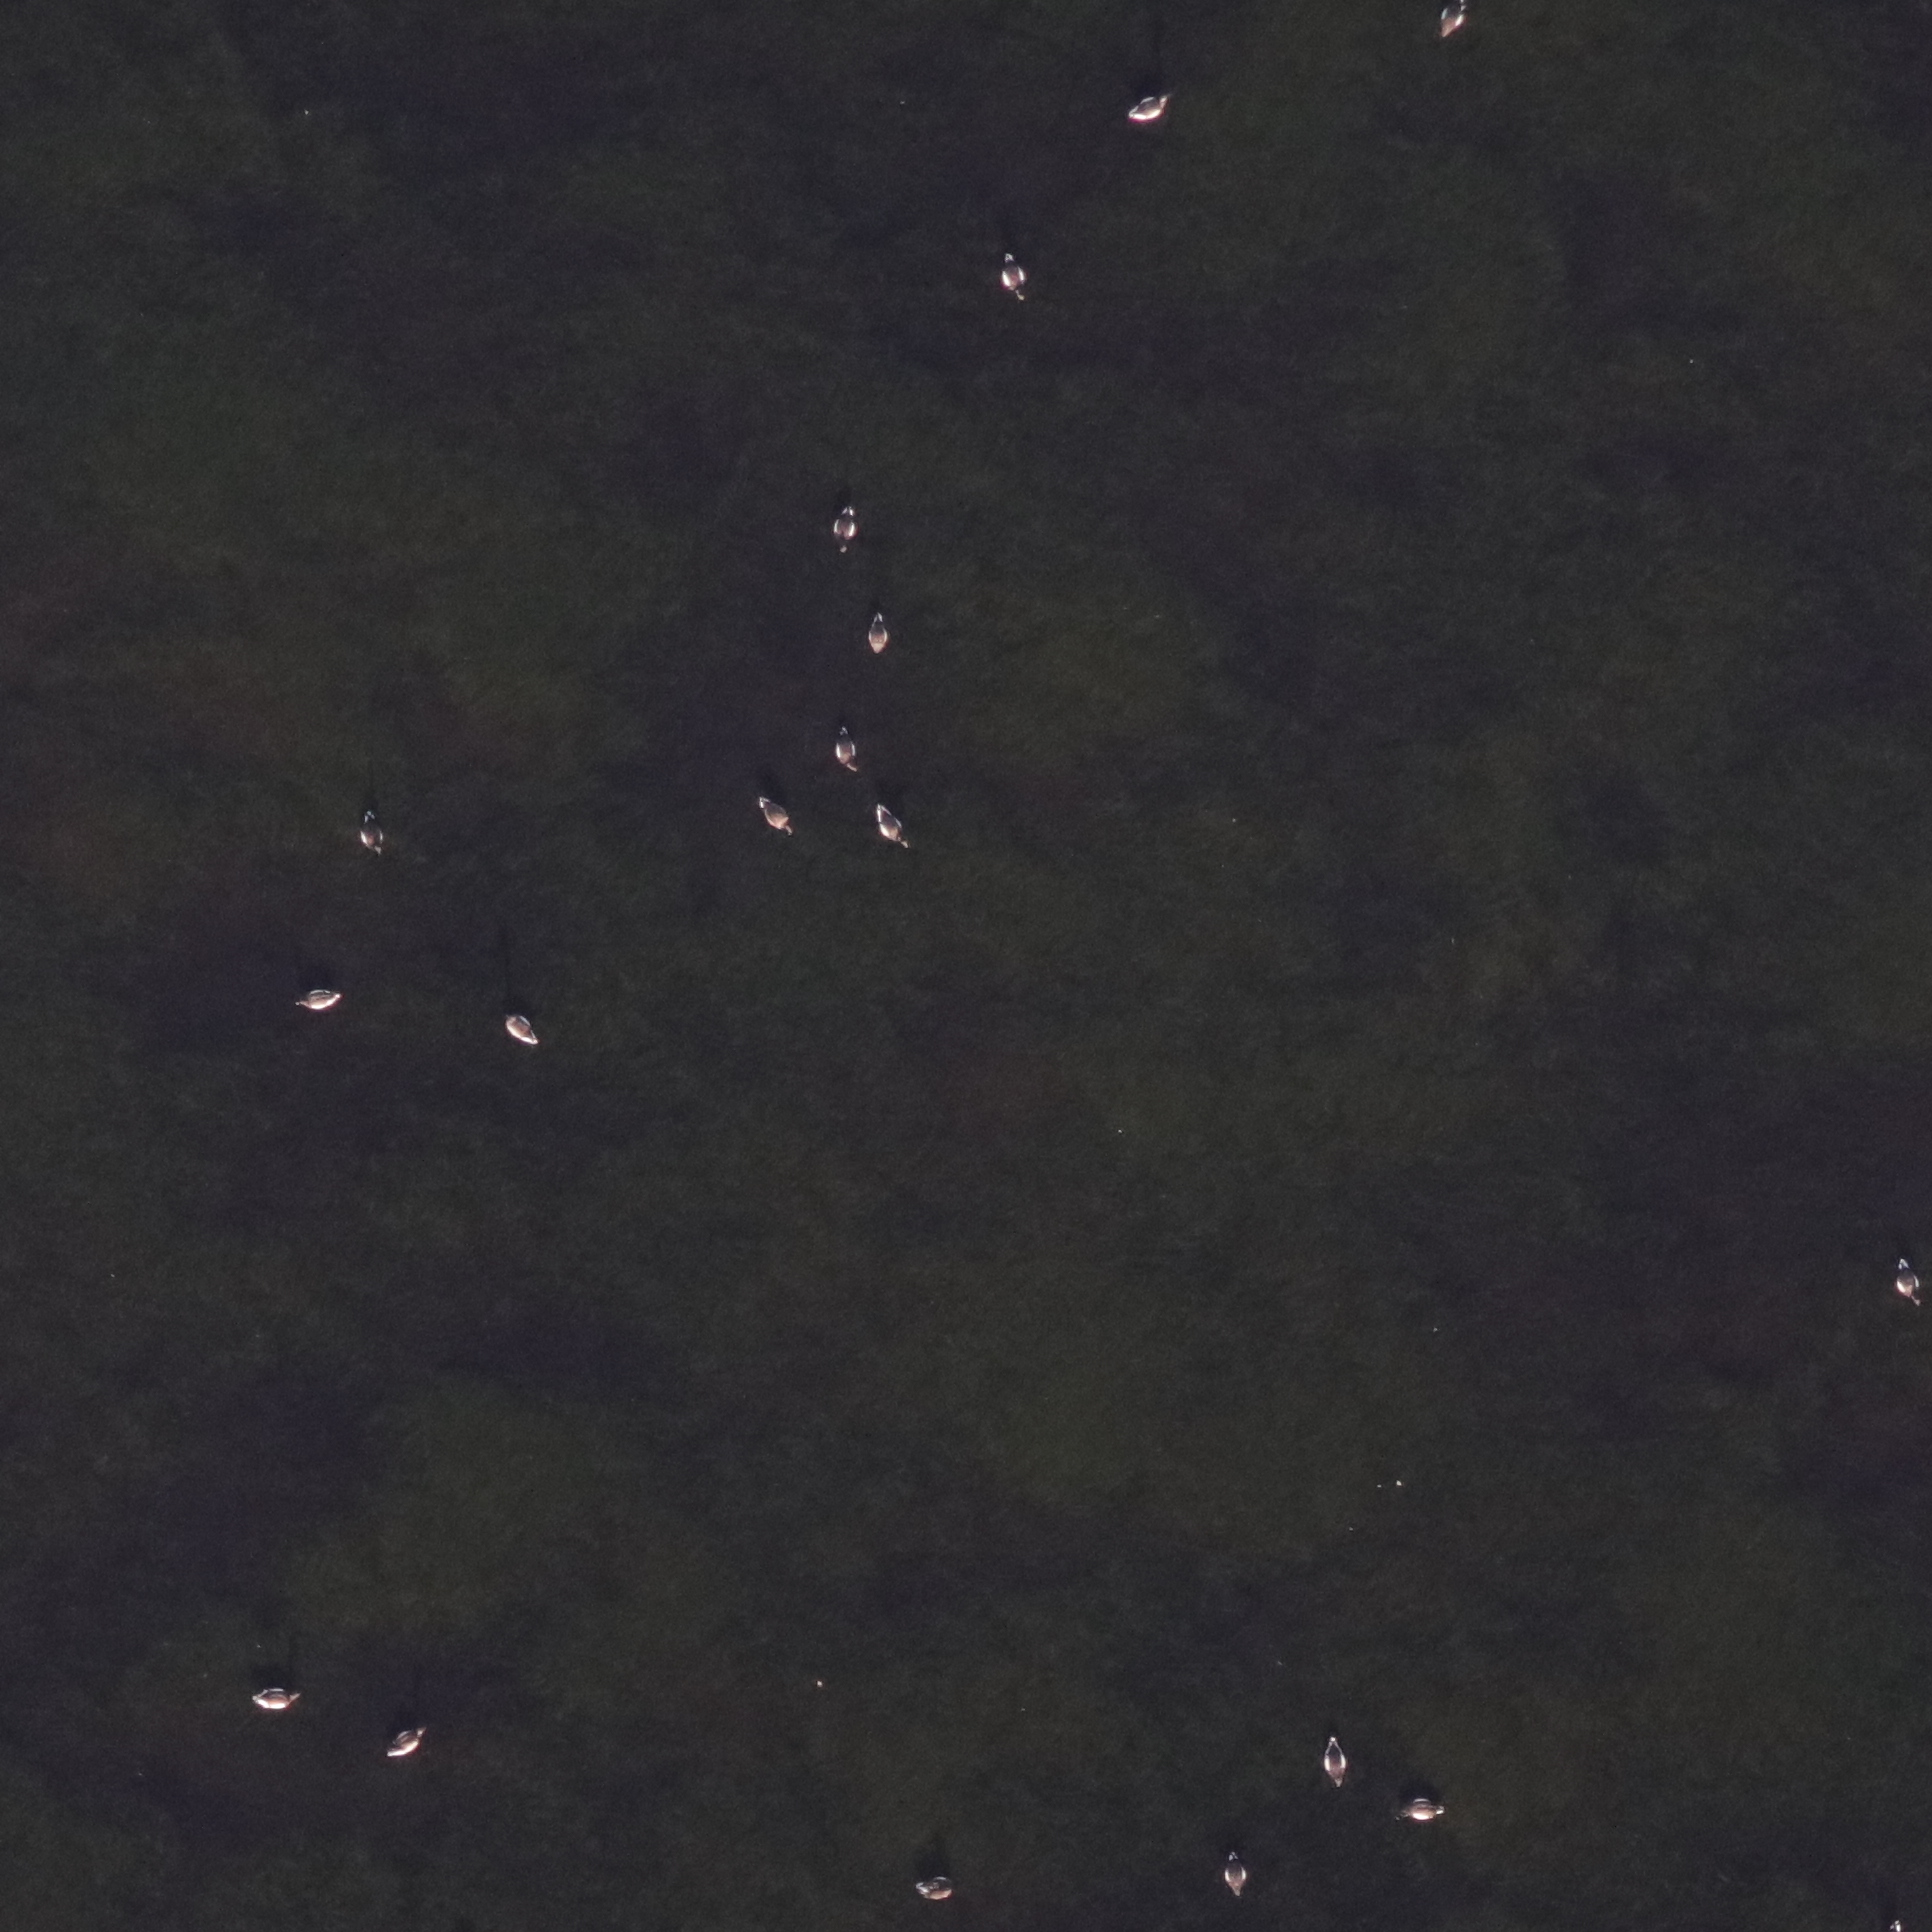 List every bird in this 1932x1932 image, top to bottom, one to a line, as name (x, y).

brant (1455, 13)
brant (1148, 107)
brant (1012, 275)
brant (844, 529)
brant (876, 634)
brant (846, 750)
brant (775, 813)
brant (890, 826)
brant (371, 834)
brant (319, 1000)
brant (518, 1028)
brant (1906, 1282)
brant (277, 1699)
brant (406, 1743)
brant (1335, 1762)
brant (1421, 1808)
brant (1234, 1875)
brant (936, 1888)